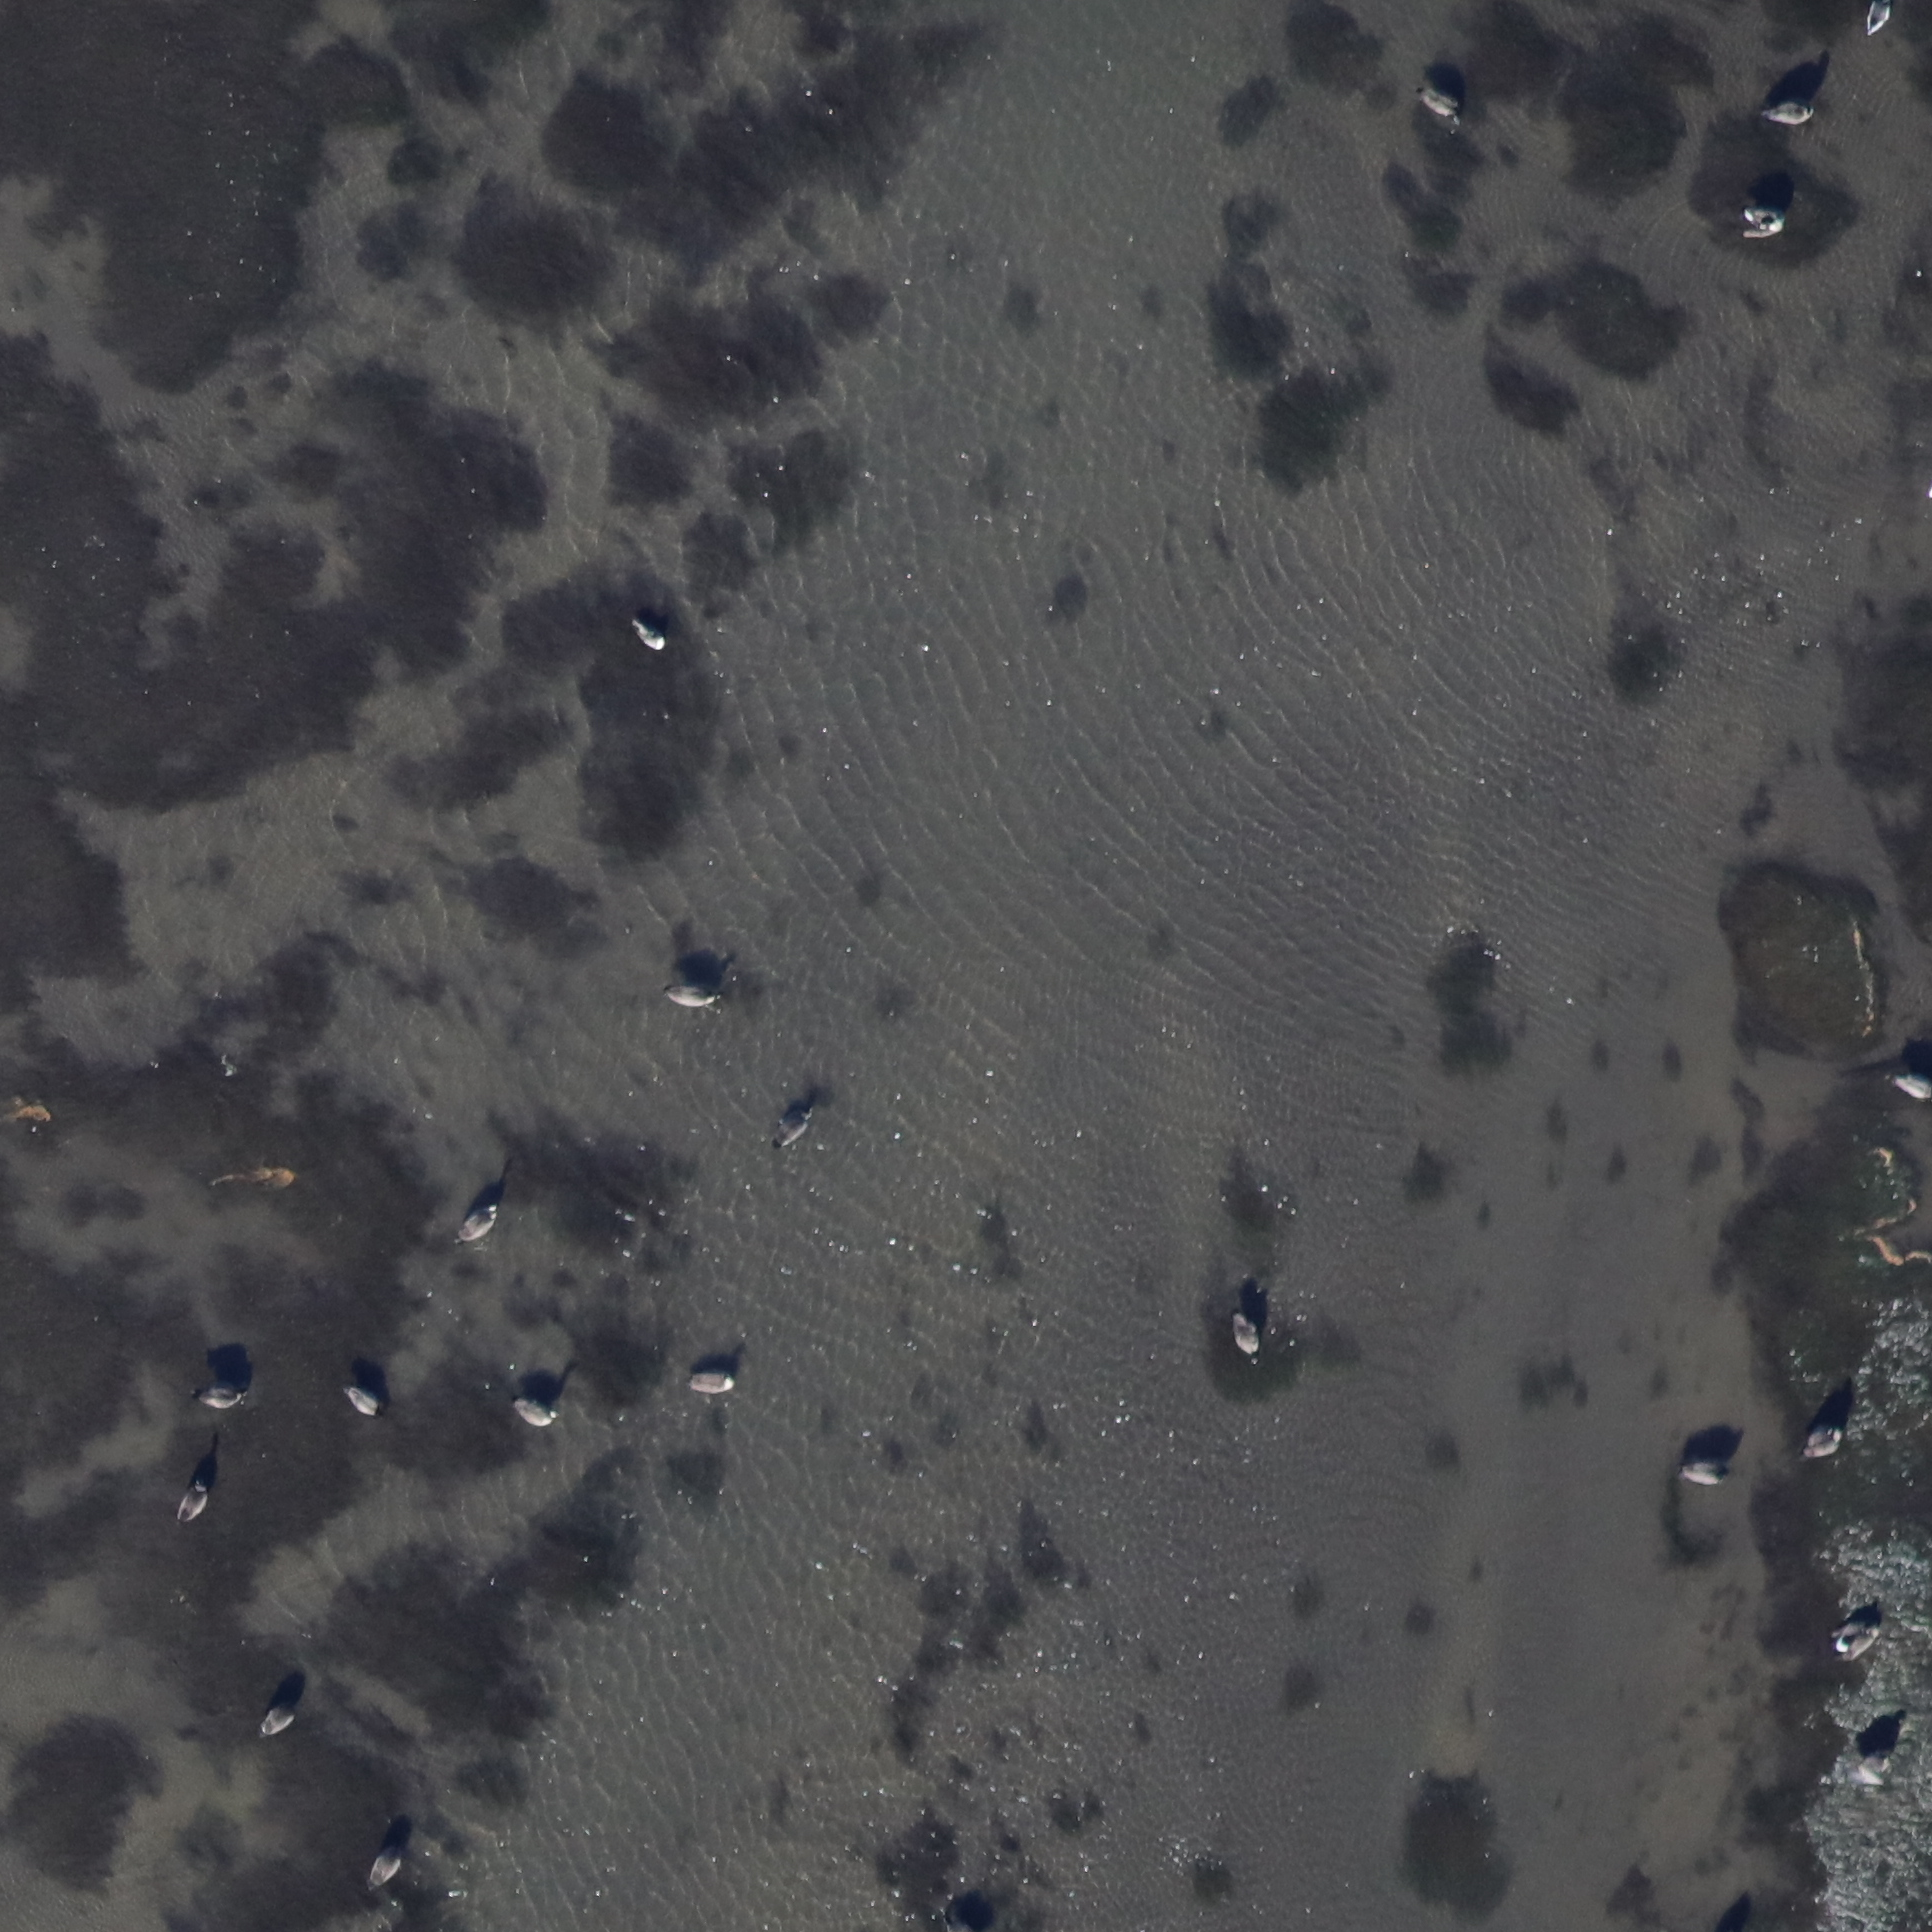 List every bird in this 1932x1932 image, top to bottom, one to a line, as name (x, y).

brant (1879, 13)
Canada goose (1437, 104)
Canada goose (1785, 111)
Canada goose (1763, 220)
Canada goose (647, 630)
Canada goose (687, 993)
Canada goose (1914, 1085)
Canada goose (792, 1126)
Canada goose (476, 1225)
Canada goose (1245, 1335)
Canada goose (709, 1382)
Canada goose (220, 1395)
Canada goose (361, 1398)
Canada goose (530, 1410)
Canada goose (1820, 1445)
Canada goose (1700, 1470)
Canada goose (193, 1505)
Canada goose (1855, 1639)
Canada goose (272, 1721)
Canada goose (1872, 1770)
Canada goose (383, 1866)
Canada goose (962, 1929)